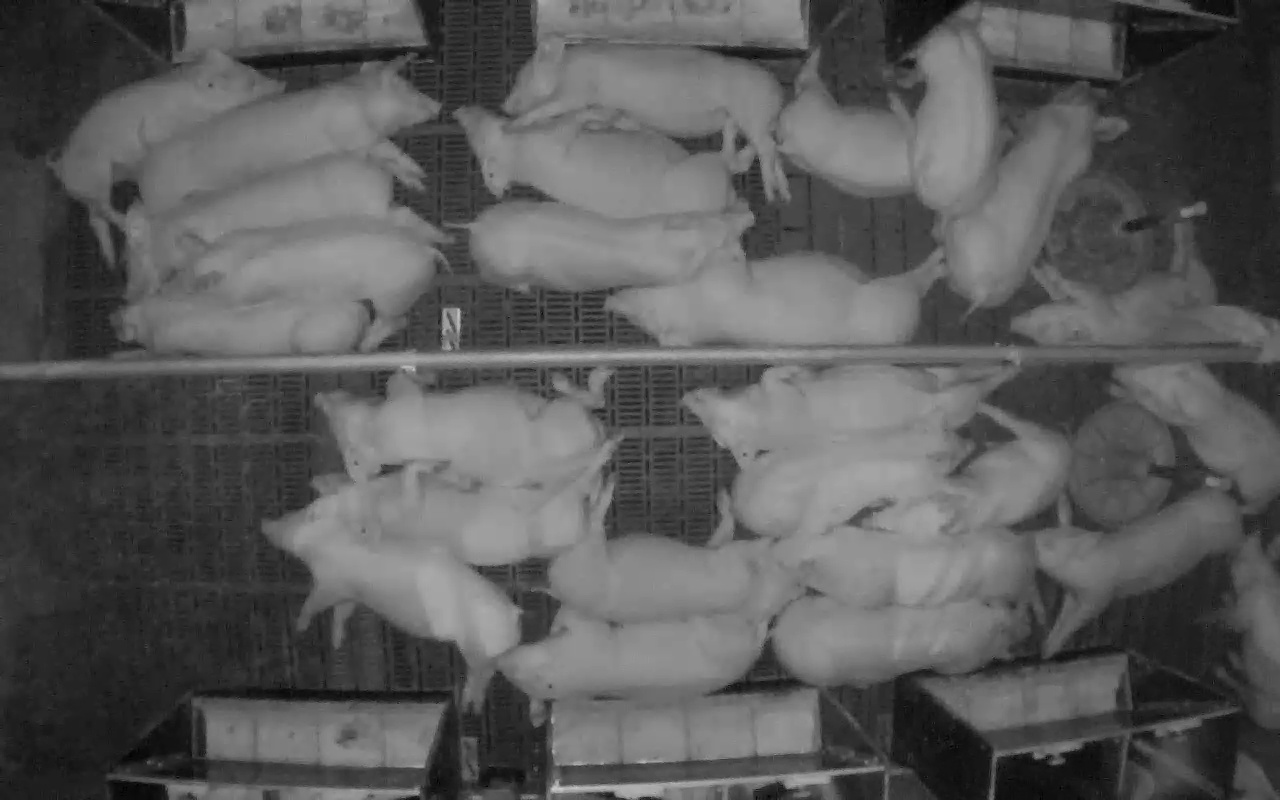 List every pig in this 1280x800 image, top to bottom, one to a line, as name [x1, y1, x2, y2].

pig [885, 1, 1001, 235]
pig [499, 35, 790, 202]
pig [775, 42, 1014, 197]
pig [44, 51, 288, 271]
pig [139, 52, 446, 215]
pig [932, 79, 1131, 323]
pig [453, 102, 757, 219]
pig [3, 141, 69, 362]
pig [123, 153, 459, 303]
pig [441, 200, 755, 293]
pig [159, 219, 454, 353]
pig [1009, 222, 1220, 346]
pig [604, 242, 950, 345]
pig [107, 269, 371, 356]
pig [679, 364, 1021, 473]
pig [1108, 364, 1277, 519]
pig [311, 366, 619, 488]
pig [861, 402, 1079, 536]
pig [732, 406, 979, 537]
pig [309, 439, 624, 569]
pig [529, 471, 808, 663]
pig [1034, 490, 1245, 660]
pig [260, 493, 524, 717]
pig [747, 518, 1050, 627]
pig [1194, 530, 1279, 731]
pig [767, 594, 1050, 686]
pig [496, 606, 769, 729]